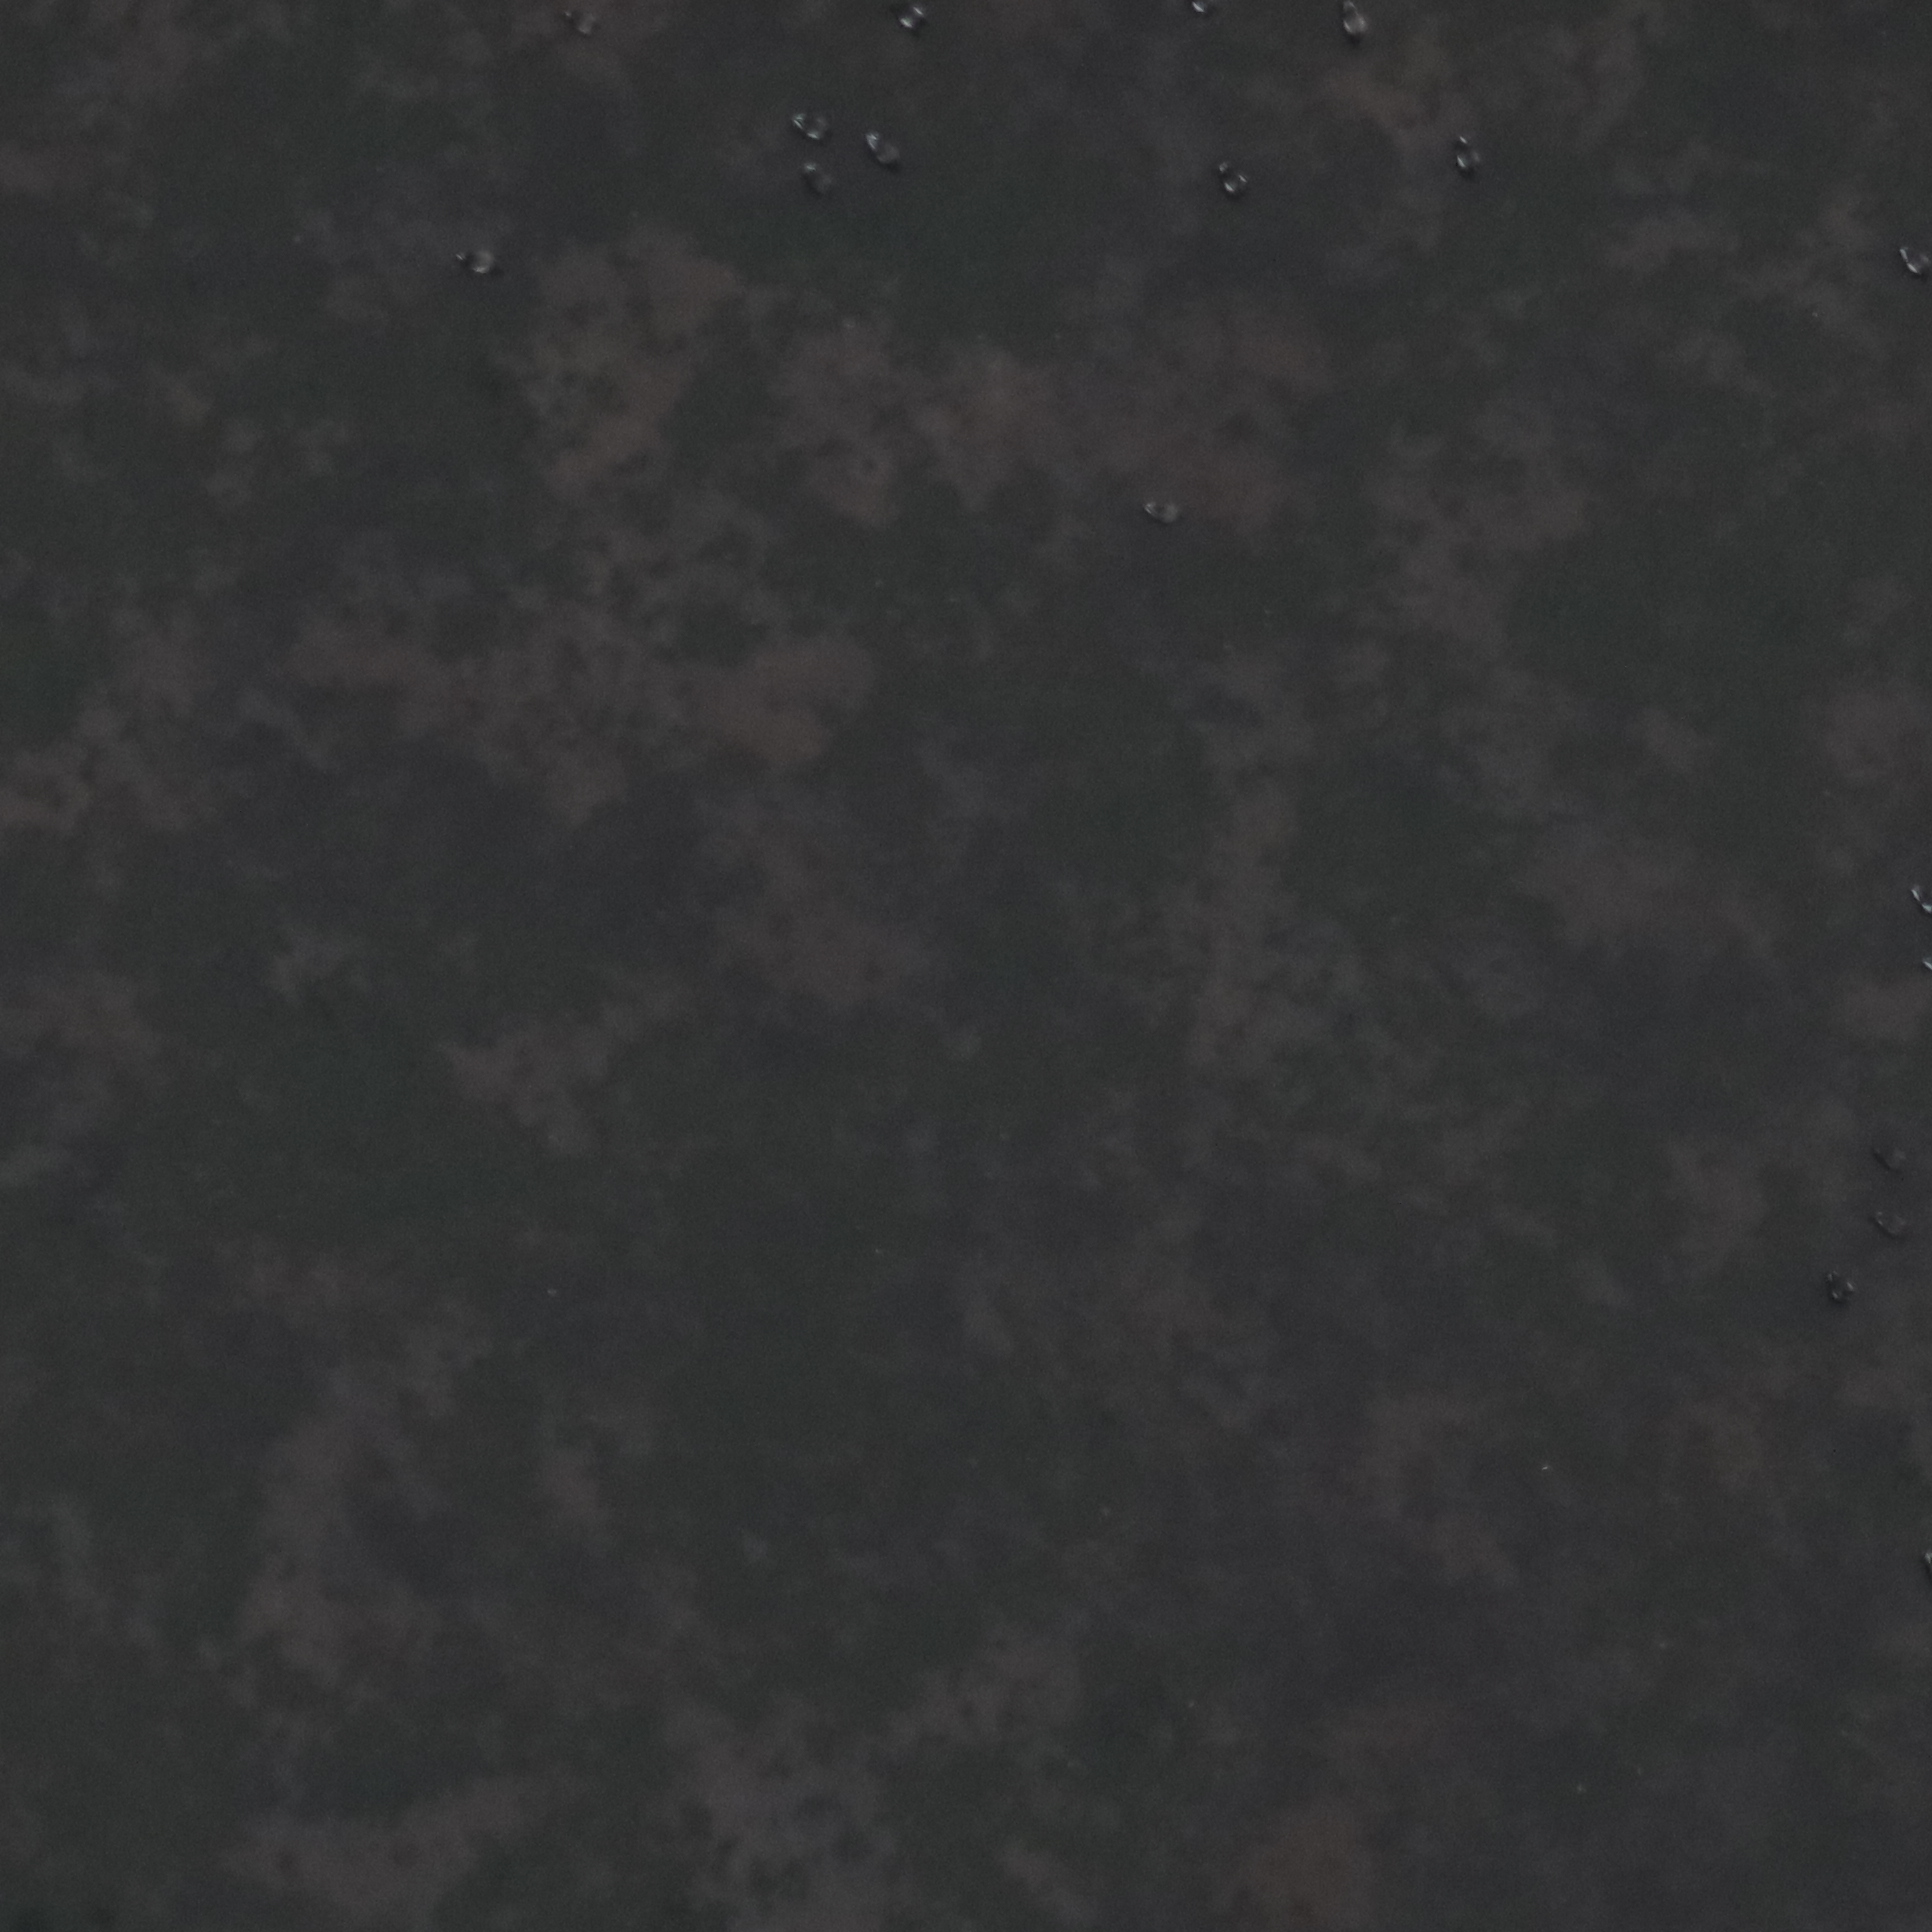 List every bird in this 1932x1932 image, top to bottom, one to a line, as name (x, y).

brant (1352, 23)
brant (807, 126)
brant (883, 151)
brant (1468, 156)
brant (819, 177)
brant (1233, 181)
brant (483, 254)
brant (1916, 263)
brant (1167, 509)
brant (1930, 892)
brant (1891, 1162)
brant (1898, 1224)
brant (1850, 1290)